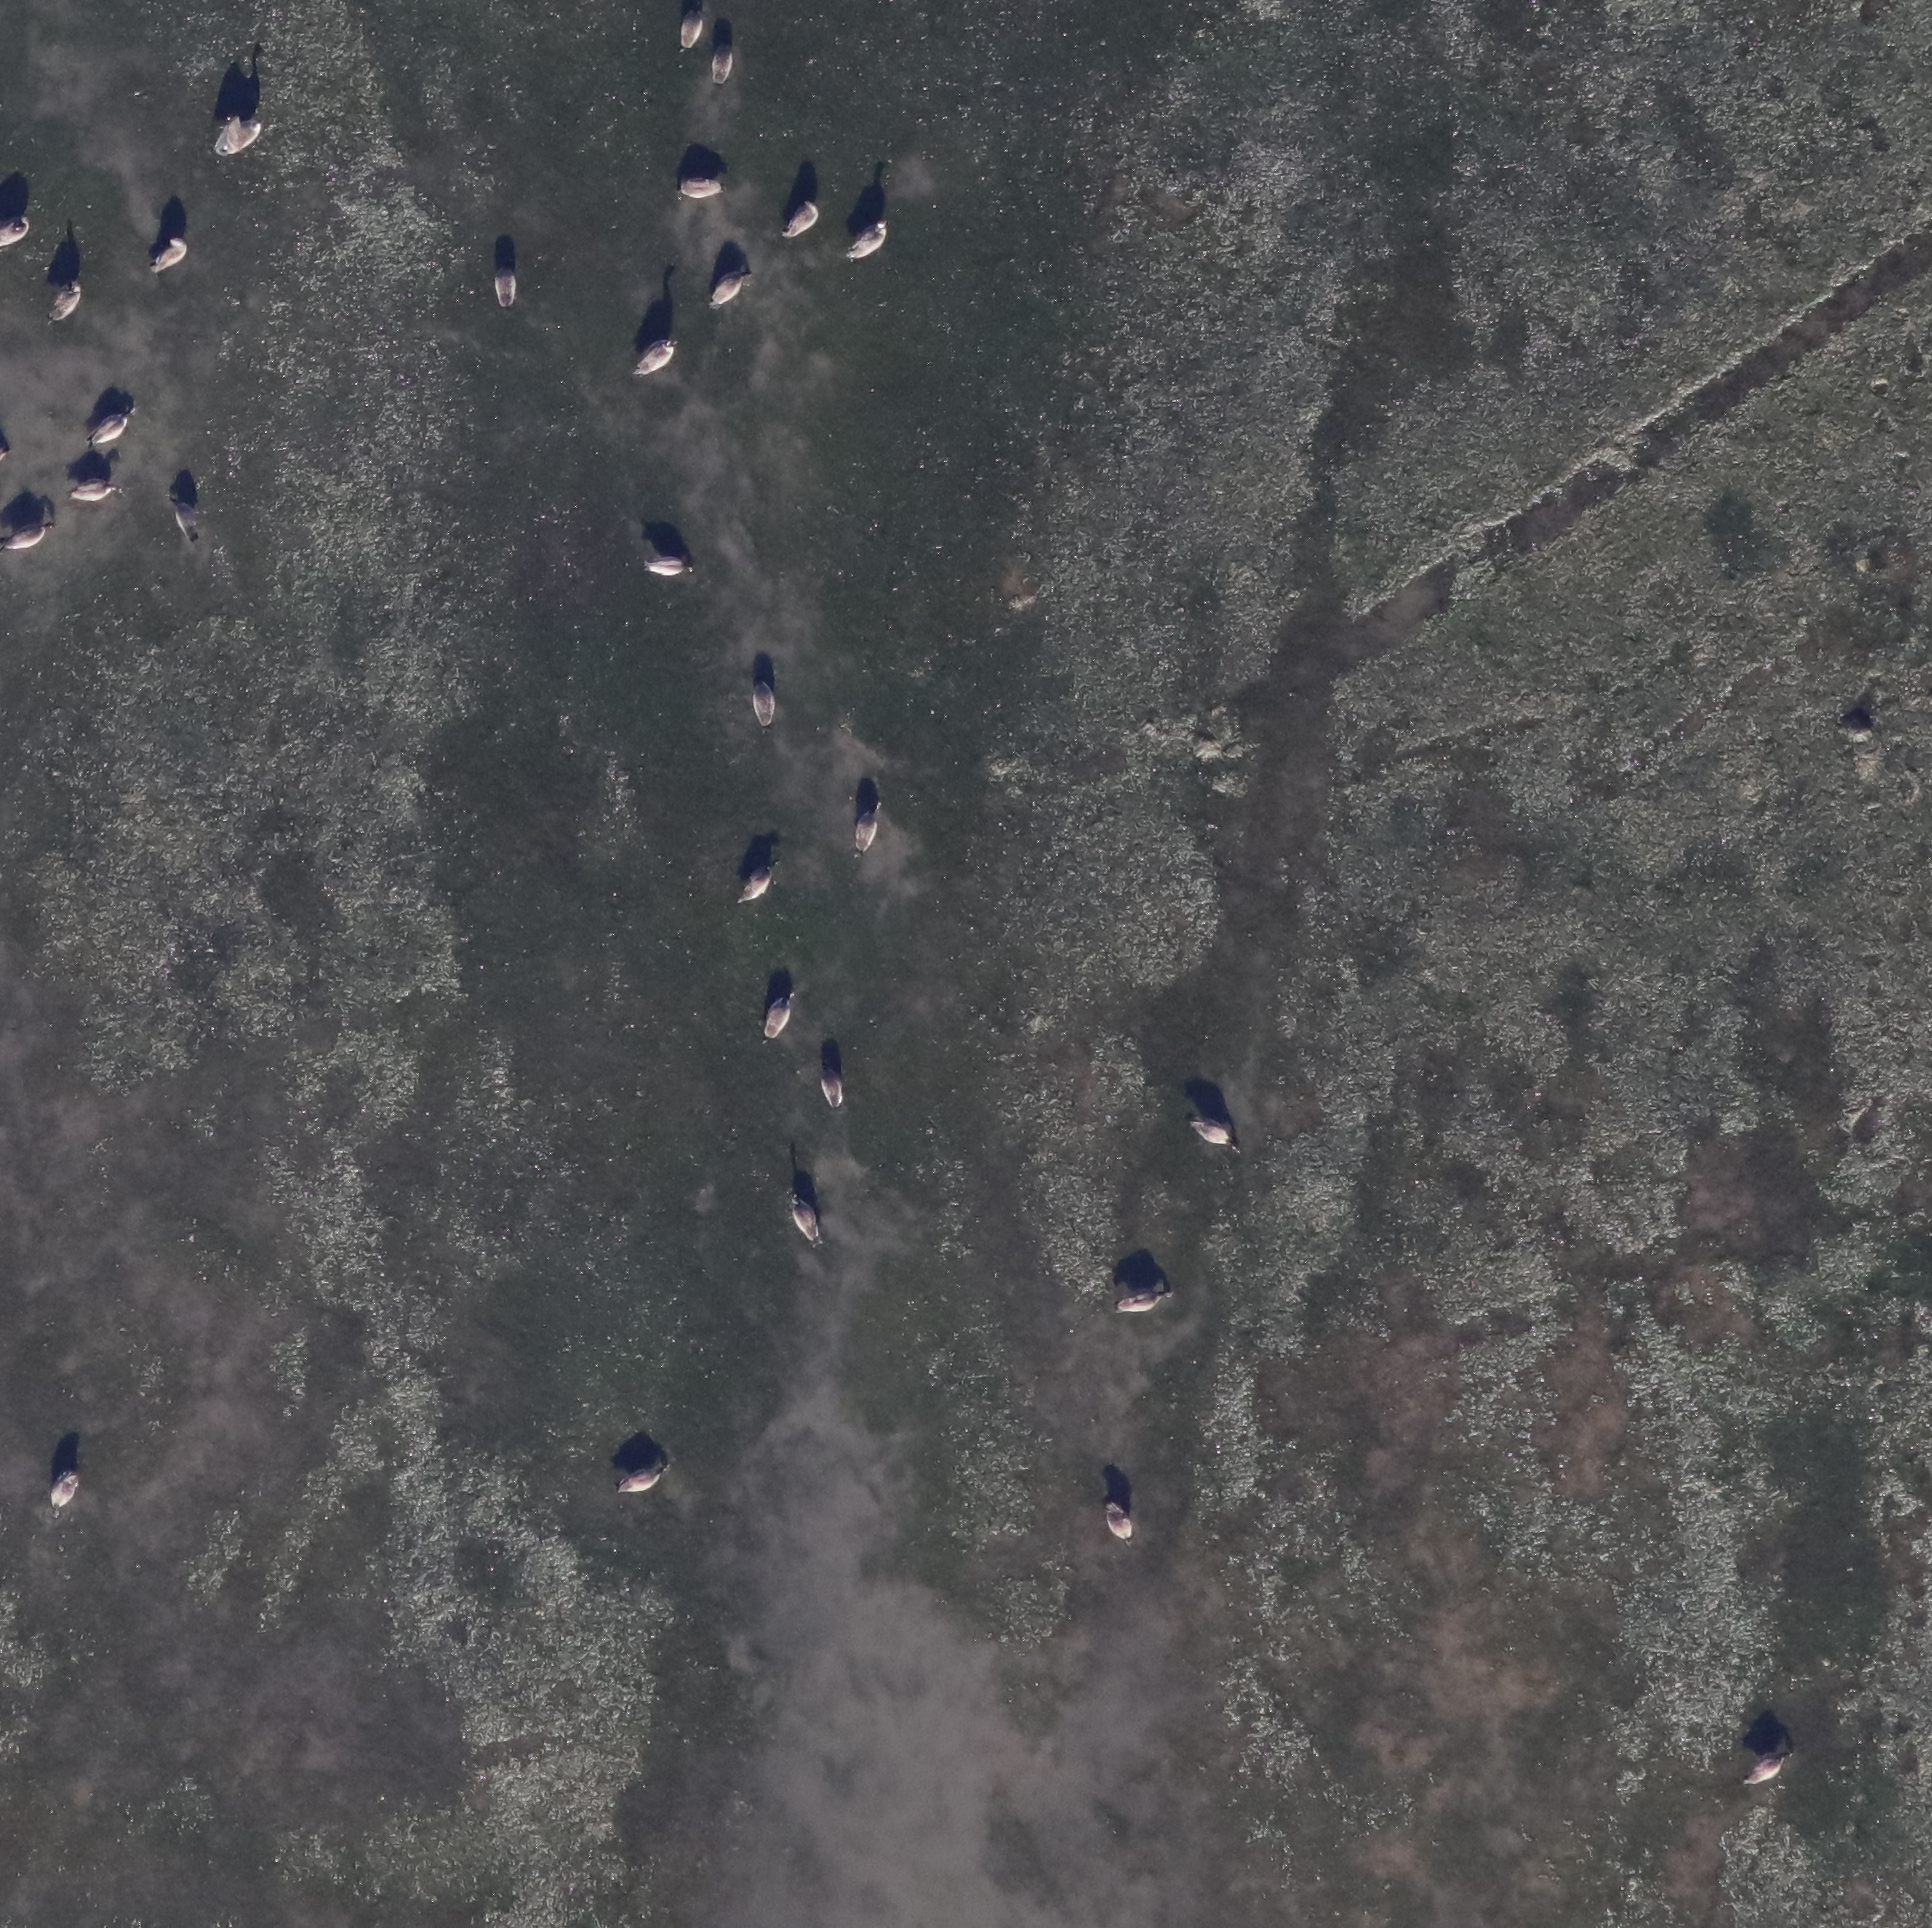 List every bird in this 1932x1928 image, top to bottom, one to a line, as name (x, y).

Canada goose (691, 29)
Canada goose (724, 67)
Canada goose (235, 134)
Canada goose (701, 188)
Canada goose (804, 217)
Canada goose (9, 232)
Canada goose (868, 243)
Canada goose (169, 255)
Canada goose (504, 285)
Canada goose (728, 290)
Canada goose (65, 303)
Canada goose (657, 357)
Canada goose (108, 431)
Canada goose (92, 493)
Canada goose (186, 518)
Canada goose (23, 538)
Canada goose (666, 563)
Canada goose (763, 706)
Canada goose (866, 833)
Canada goose (756, 884)
Canada goose (777, 1017)
Canada goose (830, 1089)
Canada goose (1211, 1133)
Canada goose (807, 1217)
Canada goose (1141, 1300)
Canada goose (643, 1479)
Canada goose (65, 1490)
Canada goose (1119, 1522)
Canada goose (1765, 1769)